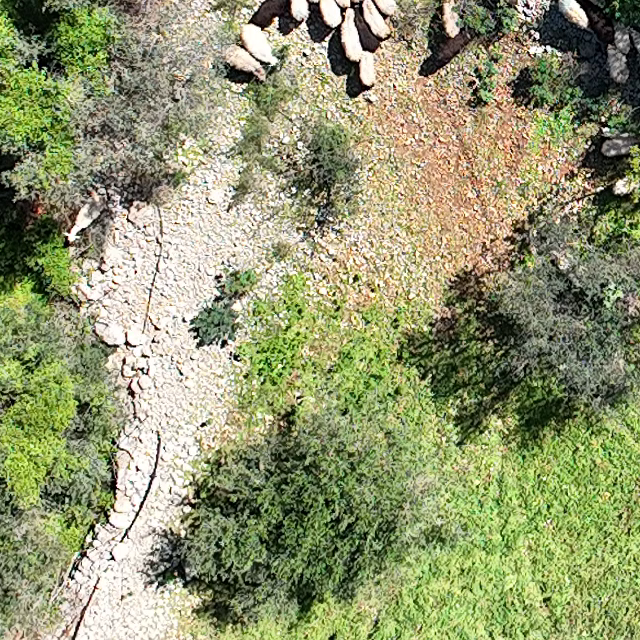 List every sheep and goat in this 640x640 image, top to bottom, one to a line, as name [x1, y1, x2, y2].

sheep [249, 0, 293, 26]
sheep [290, 0, 309, 21]
sheep [314, 0, 351, 8]
sheep [317, 0, 342, 27]
sheep [361, 0, 391, 39]
sheep [368, 0, 397, 16]
sheep [476, 0, 518, 6]
sheep [559, 0, 588, 30]
sheep [441, 1, 461, 40]
sheep [354, 5, 380, 52]
sheep [588, 8, 615, 44]
sheep [341, 9, 362, 62]
sheep [615, 21, 631, 54]
sheep [241, 24, 280, 66]
sheep [437, 26, 468, 64]
sheep [627, 26, 639, 72]
sheep [607, 43, 630, 84]
sheep [225, 44, 266, 82]
sheep [359, 51, 375, 86]
sheep [601, 139, 639, 156]
sheep [613, 177, 639, 193]
sheep [67, 197, 102, 242]